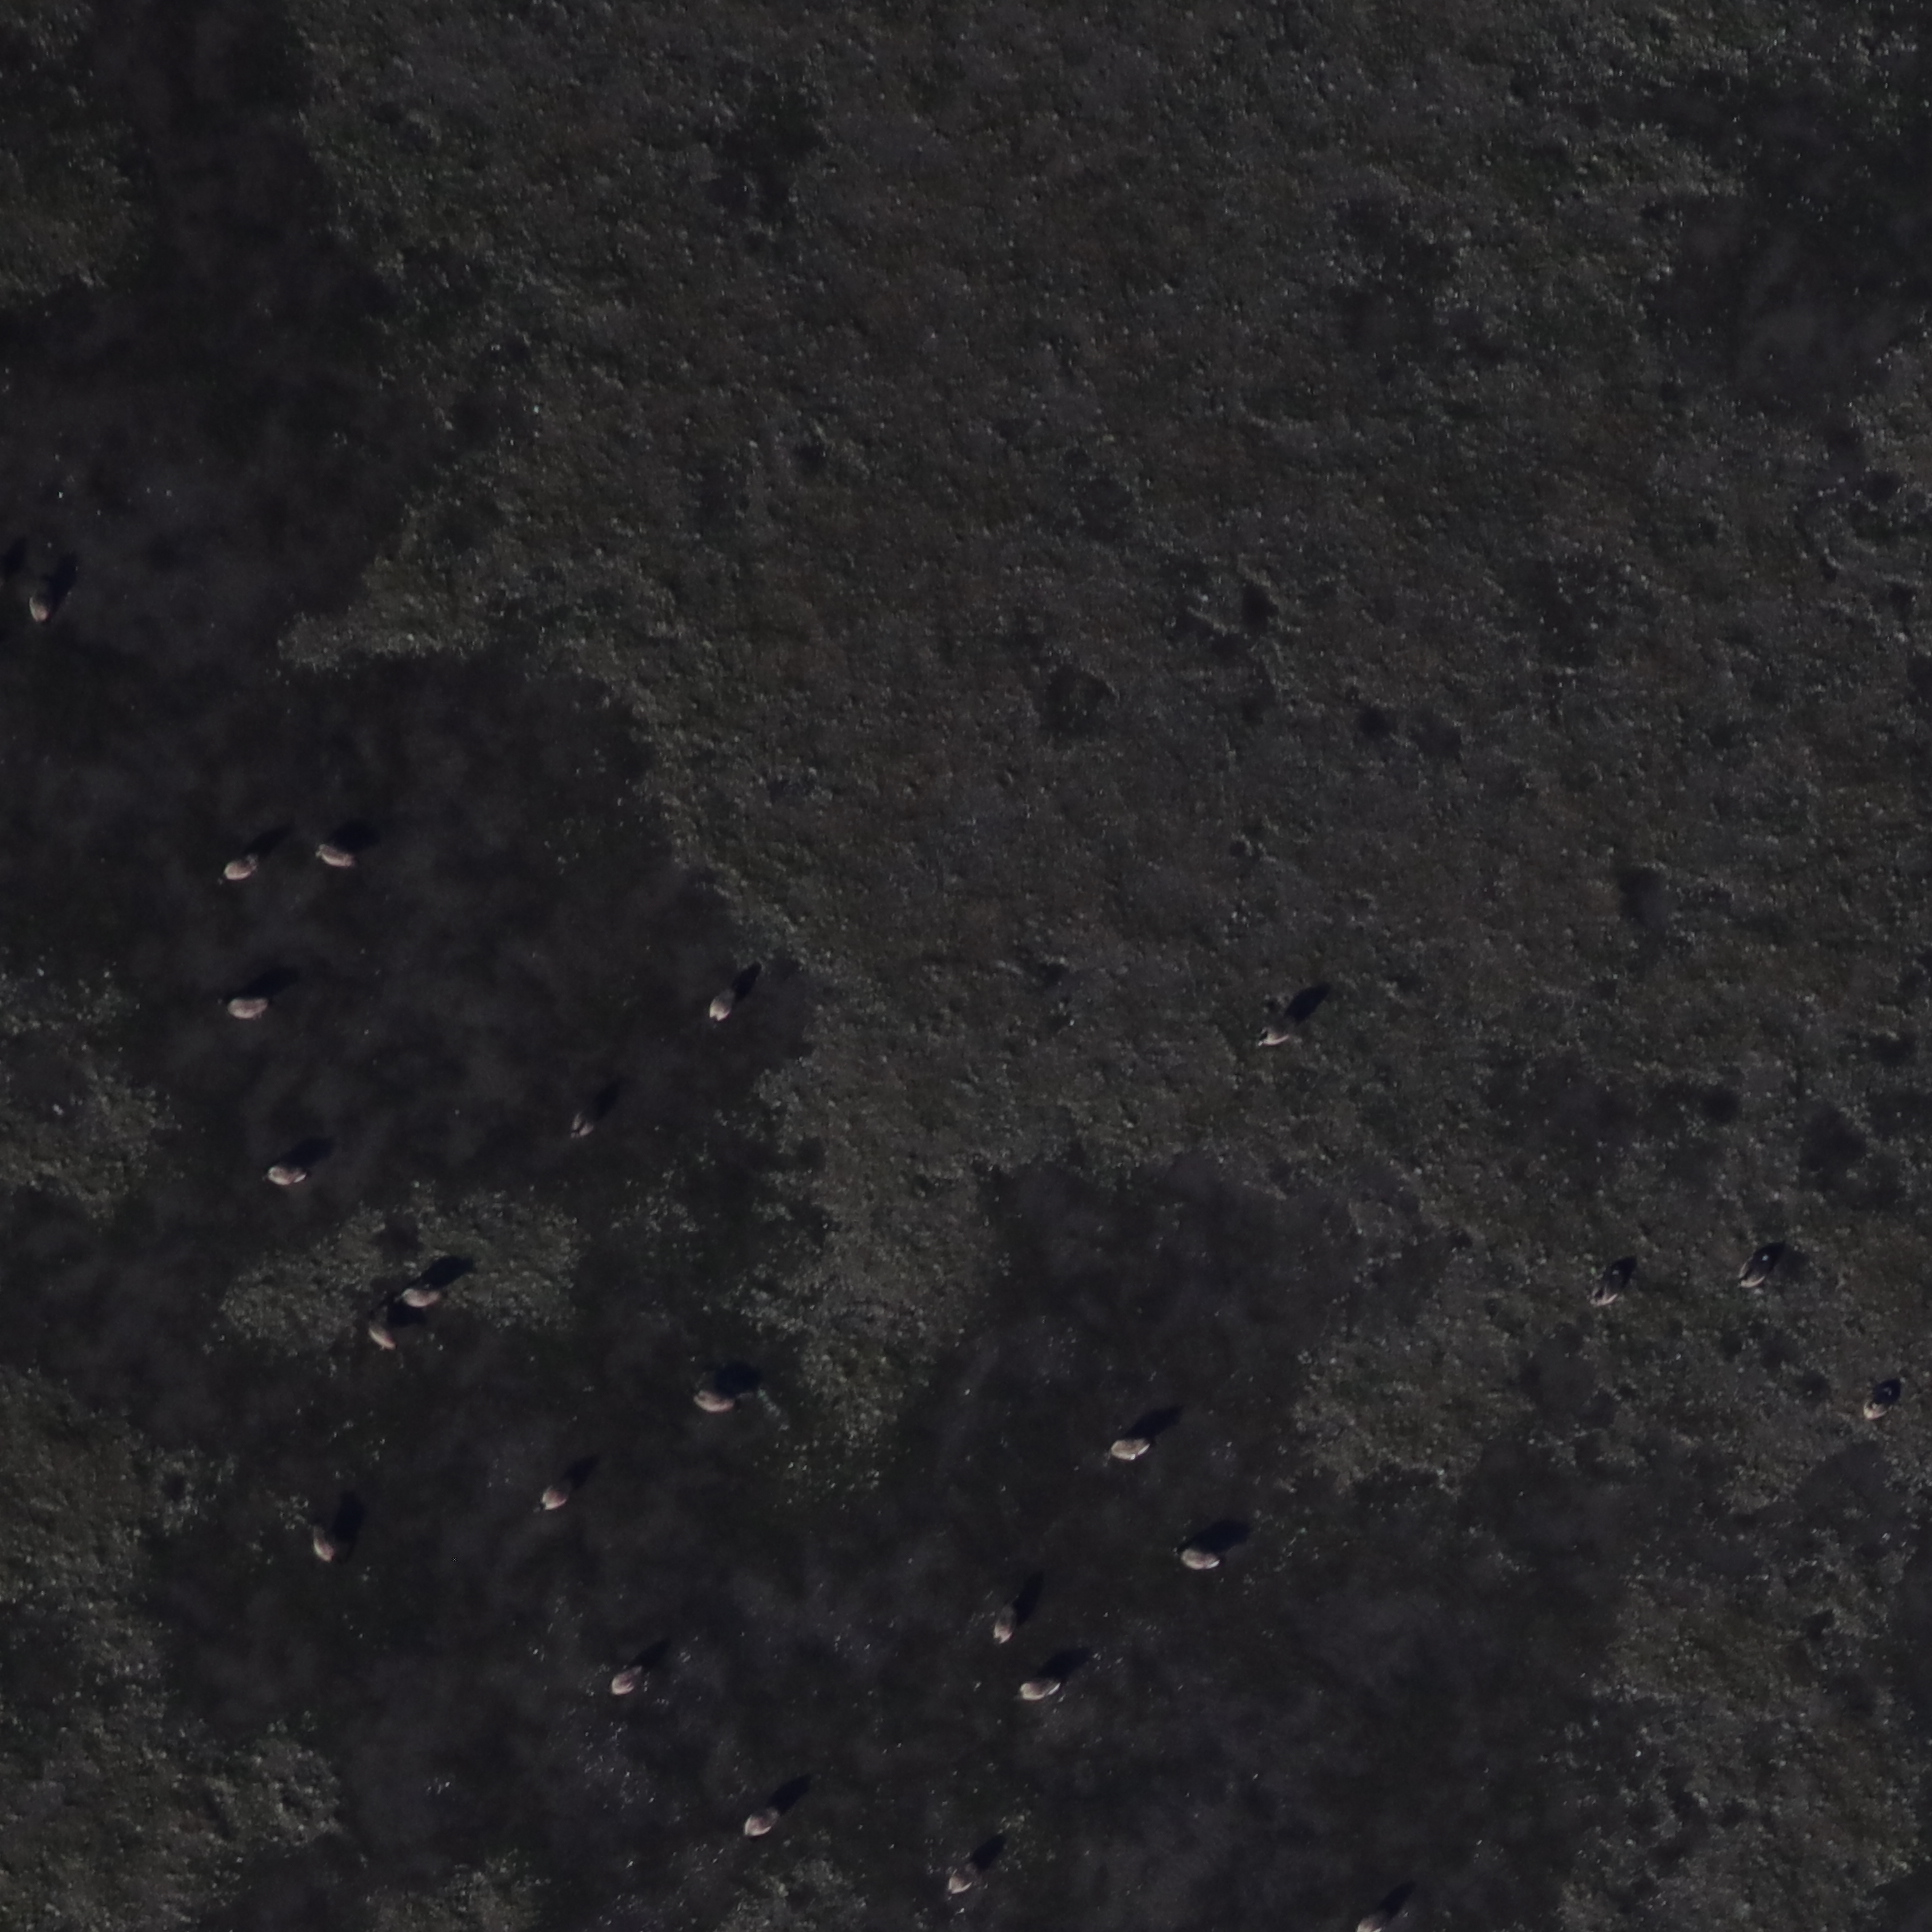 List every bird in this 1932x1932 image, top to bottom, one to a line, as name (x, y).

Canada goose (37, 609)
Canada goose (335, 855)
Canada goose (243, 867)
Canada goose (248, 1009)
Canada goose (721, 1010)
Canada goose (1271, 1034)
Canada goose (584, 1119)
Canada goose (287, 1174)
Canada goose (1751, 1272)
Canada goose (1604, 1294)
Canada goose (422, 1298)
Canada goose (379, 1329)
Canada goose (715, 1399)
Canada goose (1876, 1407)
Canada goose (1130, 1446)
Canada goose (556, 1496)
Canada goose (325, 1548)
Canada goose (1199, 1557)
Canada goose (1008, 1633)
Canada goose (626, 1681)
Canada goose (1042, 1689)
Canada goose (761, 1825)
Canada goose (959, 1872)
Canada goose (1374, 1928)